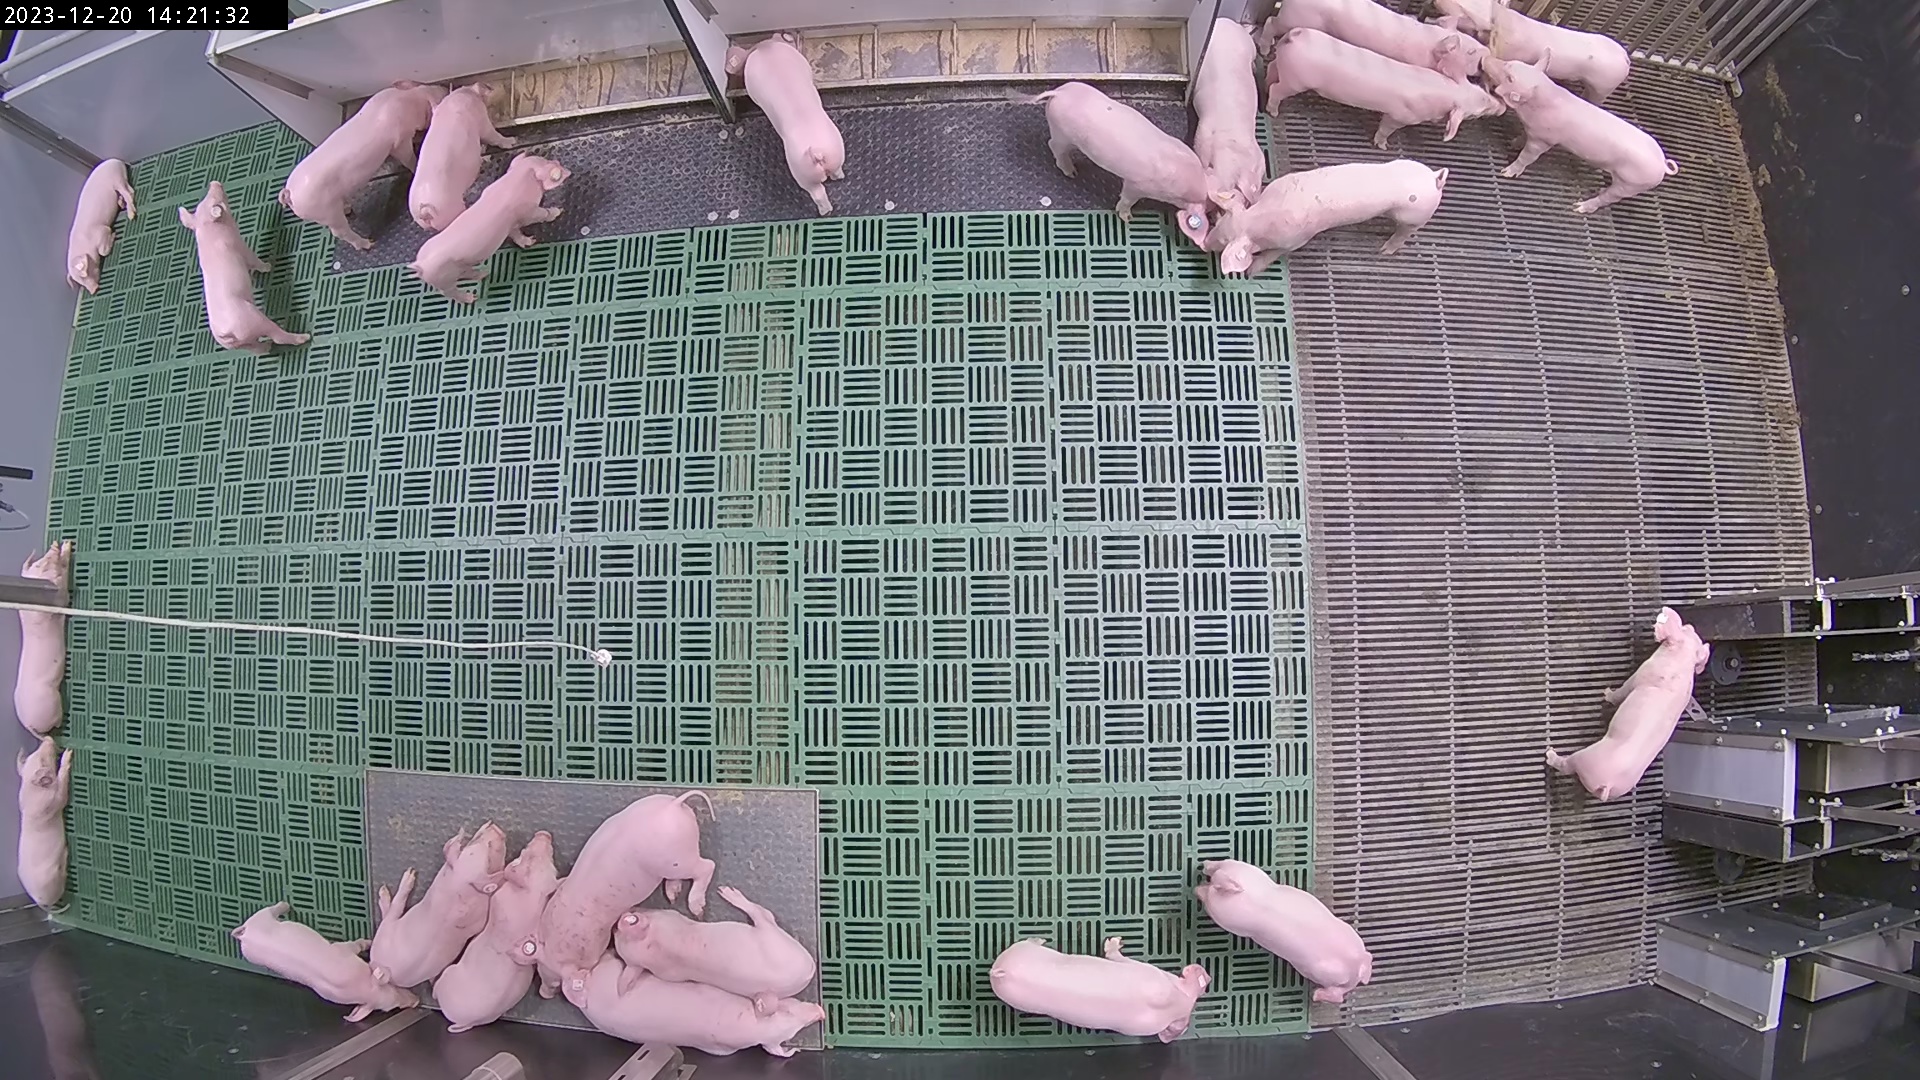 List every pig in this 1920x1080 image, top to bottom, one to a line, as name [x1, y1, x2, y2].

pig [1258, 0, 1492, 77]
pig [1432, 0, 1630, 106]
pig [1191, 17, 1266, 204]
pig [1261, 25, 1508, 151]
pig [726, 31, 846, 215]
pig [1479, 48, 1678, 213]
pig [278, 79, 451, 250]
pig [1032, 80, 1227, 247]
pig [408, 83, 519, 233]
pig [405, 149, 573, 305]
pig [65, 159, 139, 296]
pig [1204, 159, 1448, 278]
pig [177, 179, 312, 353]
pig [11, 539, 71, 737]
pig [1540, 601, 1709, 803]
pig [18, 728, 74, 916]
pig [505, 792, 719, 1010]
pig [368, 822, 511, 986]
pig [429, 828, 566, 1033]
pig [1193, 857, 1374, 1005]
pig [614, 884, 817, 1000]
pig [231, 905, 417, 1024]
pig [987, 935, 1208, 1042]
pig [577, 944, 824, 1059]